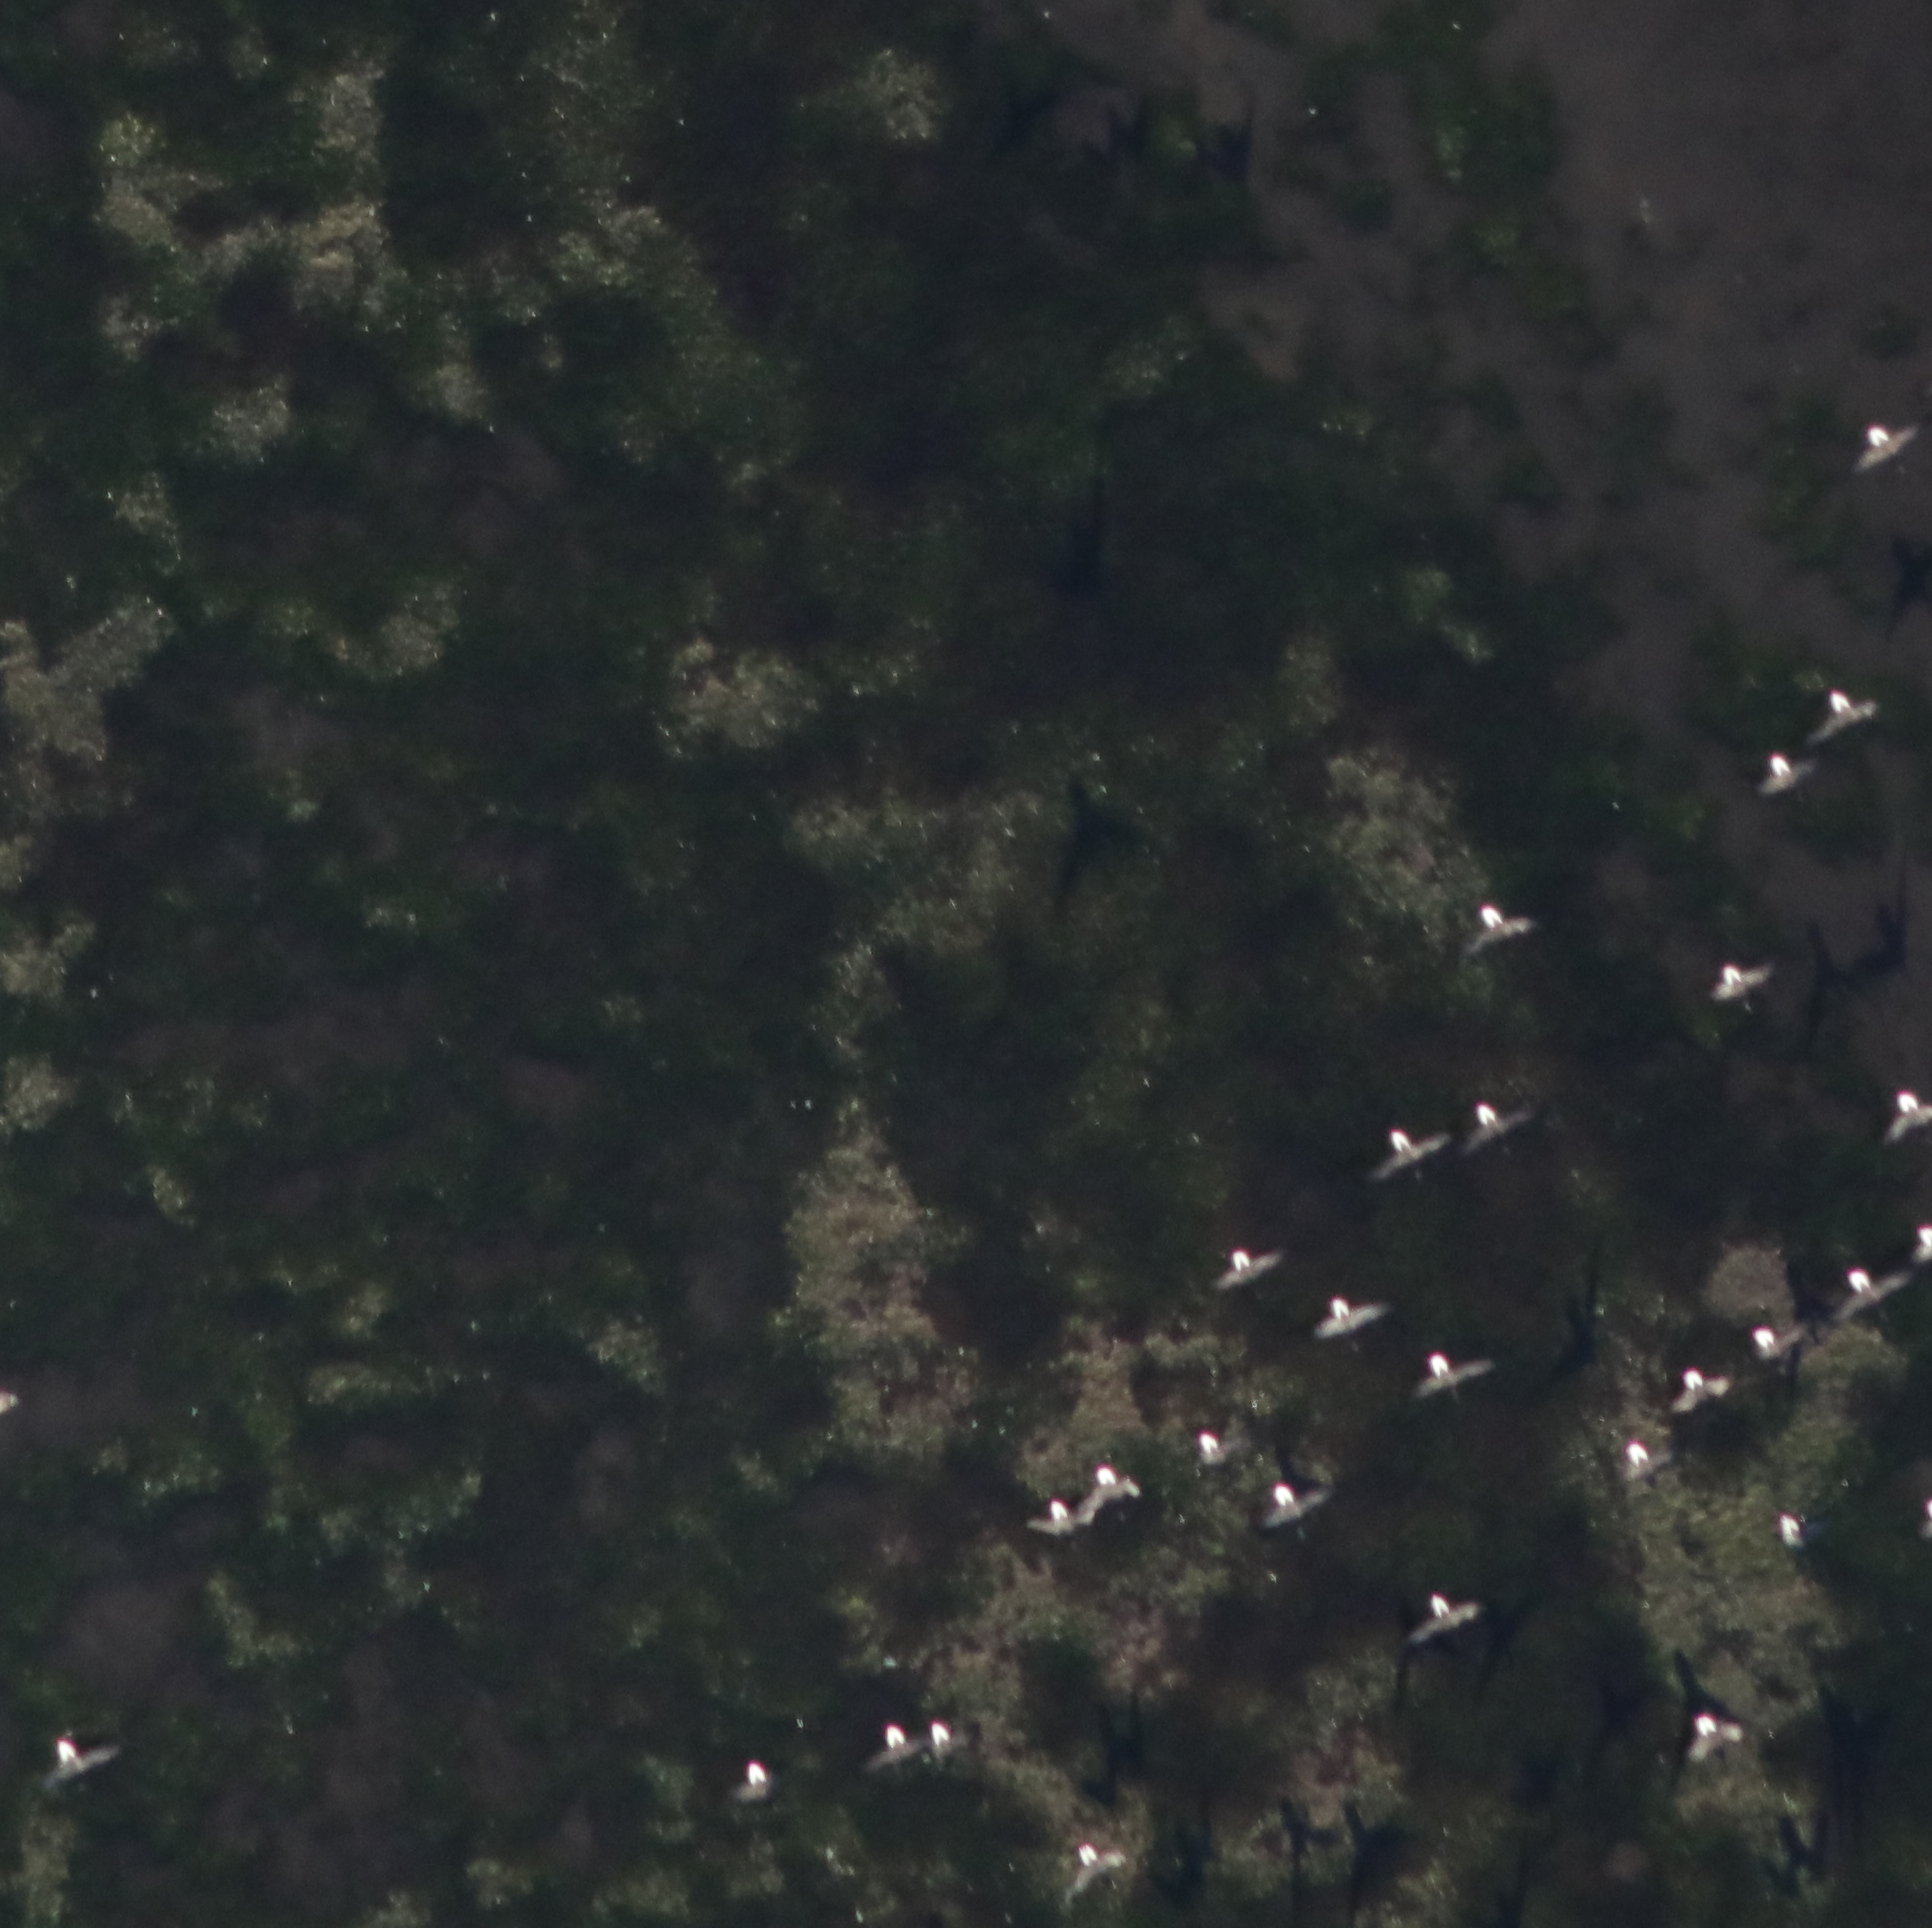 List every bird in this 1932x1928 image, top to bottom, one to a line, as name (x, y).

Canada goose (1893, 449)
Canada goose (1841, 705)
Canada goose (1781, 769)
Canada goose (1496, 932)
Canada goose (1746, 990)
Canada goose (1918, 1111)
Canada goose (1492, 1117)
Canada goose (1410, 1150)
Canada goose (1245, 1273)
Canada goose (1868, 1296)
Canada goose (1351, 1320)
Canada goose (1785, 1356)
Canada goose (1445, 1382)
Canada goose (1694, 1390)
Canada goose (1209, 1441)
Canada goose (1647, 1453)
Canada goose (1126, 1493)
Canada goose (1297, 1509)
Canada goose (1057, 1524)
Canada goose (1796, 1532)
Canada goose (1439, 1626)
Canada goose (1705, 1743)
Canada goose (898, 1746)
Canada goose (953, 1746)
Canada goose (72, 1771)
Canada goose (756, 1782)
Canada goose (1091, 1871)